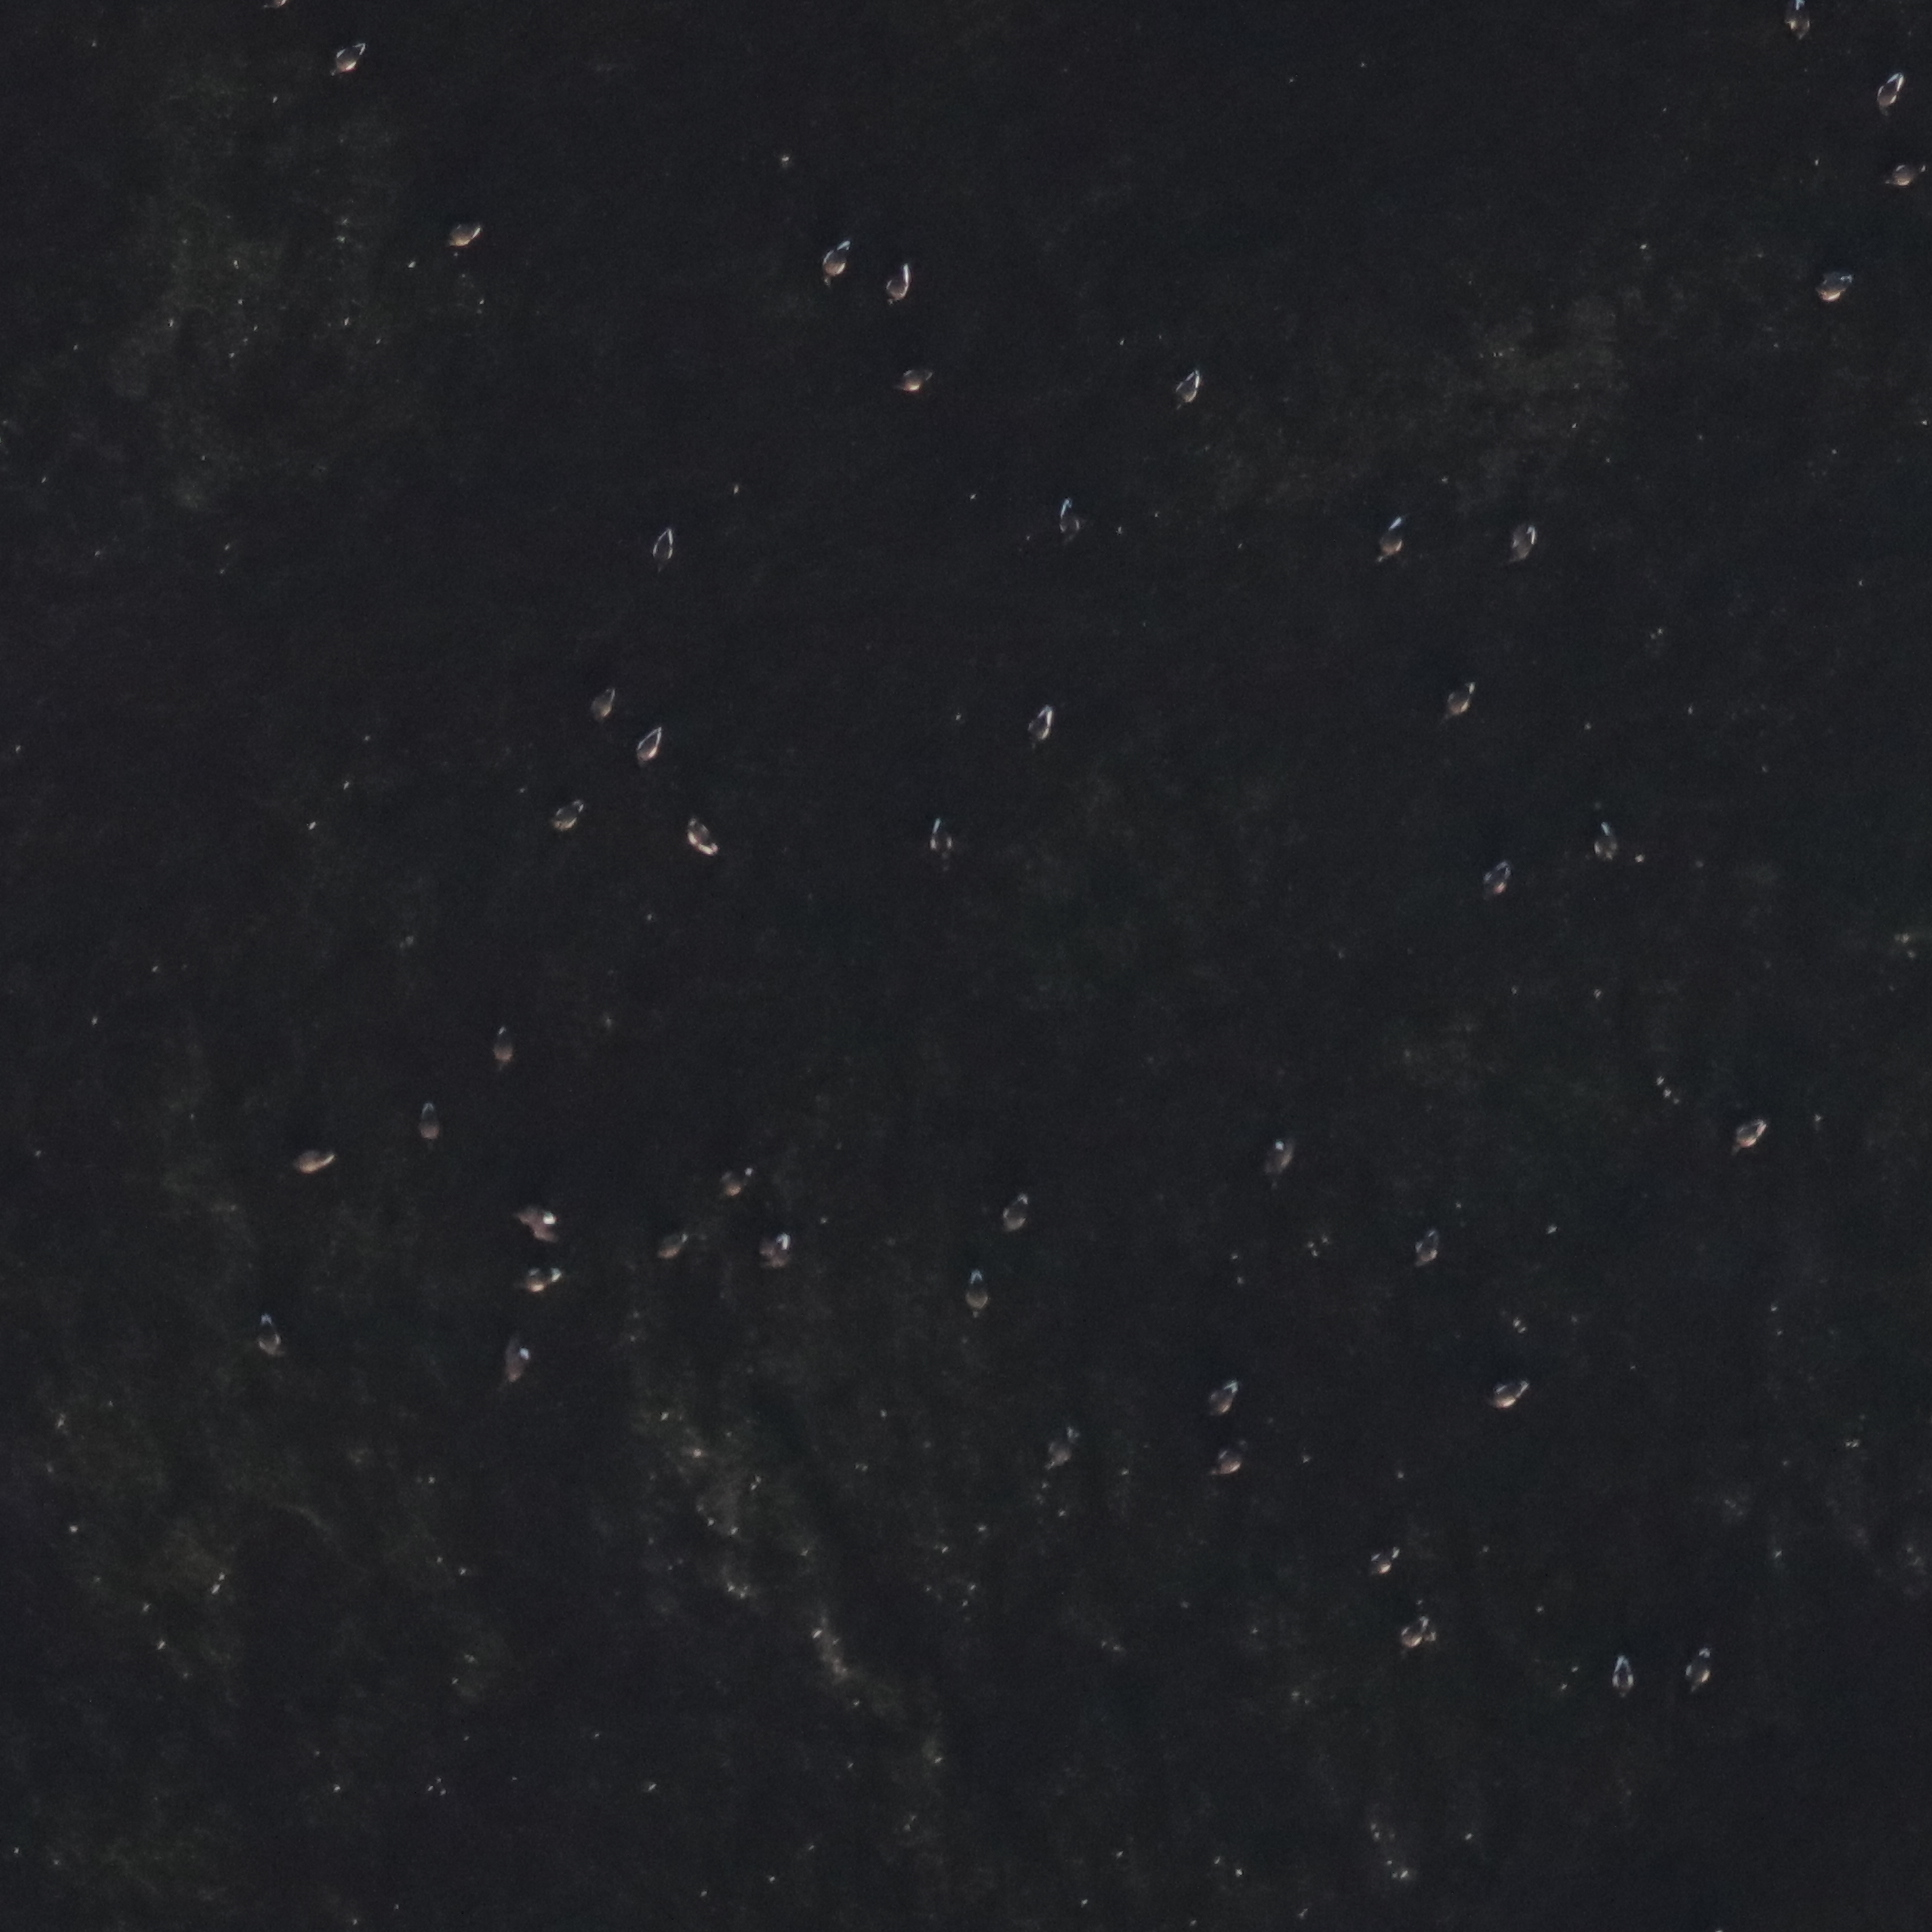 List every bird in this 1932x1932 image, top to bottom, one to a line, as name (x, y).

brant (1798, 17)
brant (347, 59)
brant (1887, 93)
brant (1904, 173)
brant (461, 240)
brant (835, 264)
brant (898, 285)
brant (1831, 286)
brant (915, 380)
brant (1185, 389)
brant (1066, 522)
brant (1392, 540)
brant (1520, 542)
brant (661, 547)
brant (1456, 702)
brant (602, 704)
brant (1040, 727)
brant (647, 748)
brant (567, 817)
brant (940, 835)
brant (702, 836)
brant (1605, 847)
brant (1496, 879)
brant (503, 1044)
other bird (430, 1121)
brant (1748, 1133)
brant (1276, 1157)
other bird (312, 1160)
brant (725, 1180)
brant (1014, 1215)
brant (534, 1220)
brant (1427, 1243)
brant (672, 1246)
brant (775, 1255)
brant (540, 1278)
brant (976, 1295)
brant (267, 1342)
brant (516, 1362)
brant (1505, 1393)
brant (1221, 1401)
brant (1228, 1461)
brant (1386, 1558)
brant (1414, 1636)
brant (1698, 1670)
brant (1626, 1680)